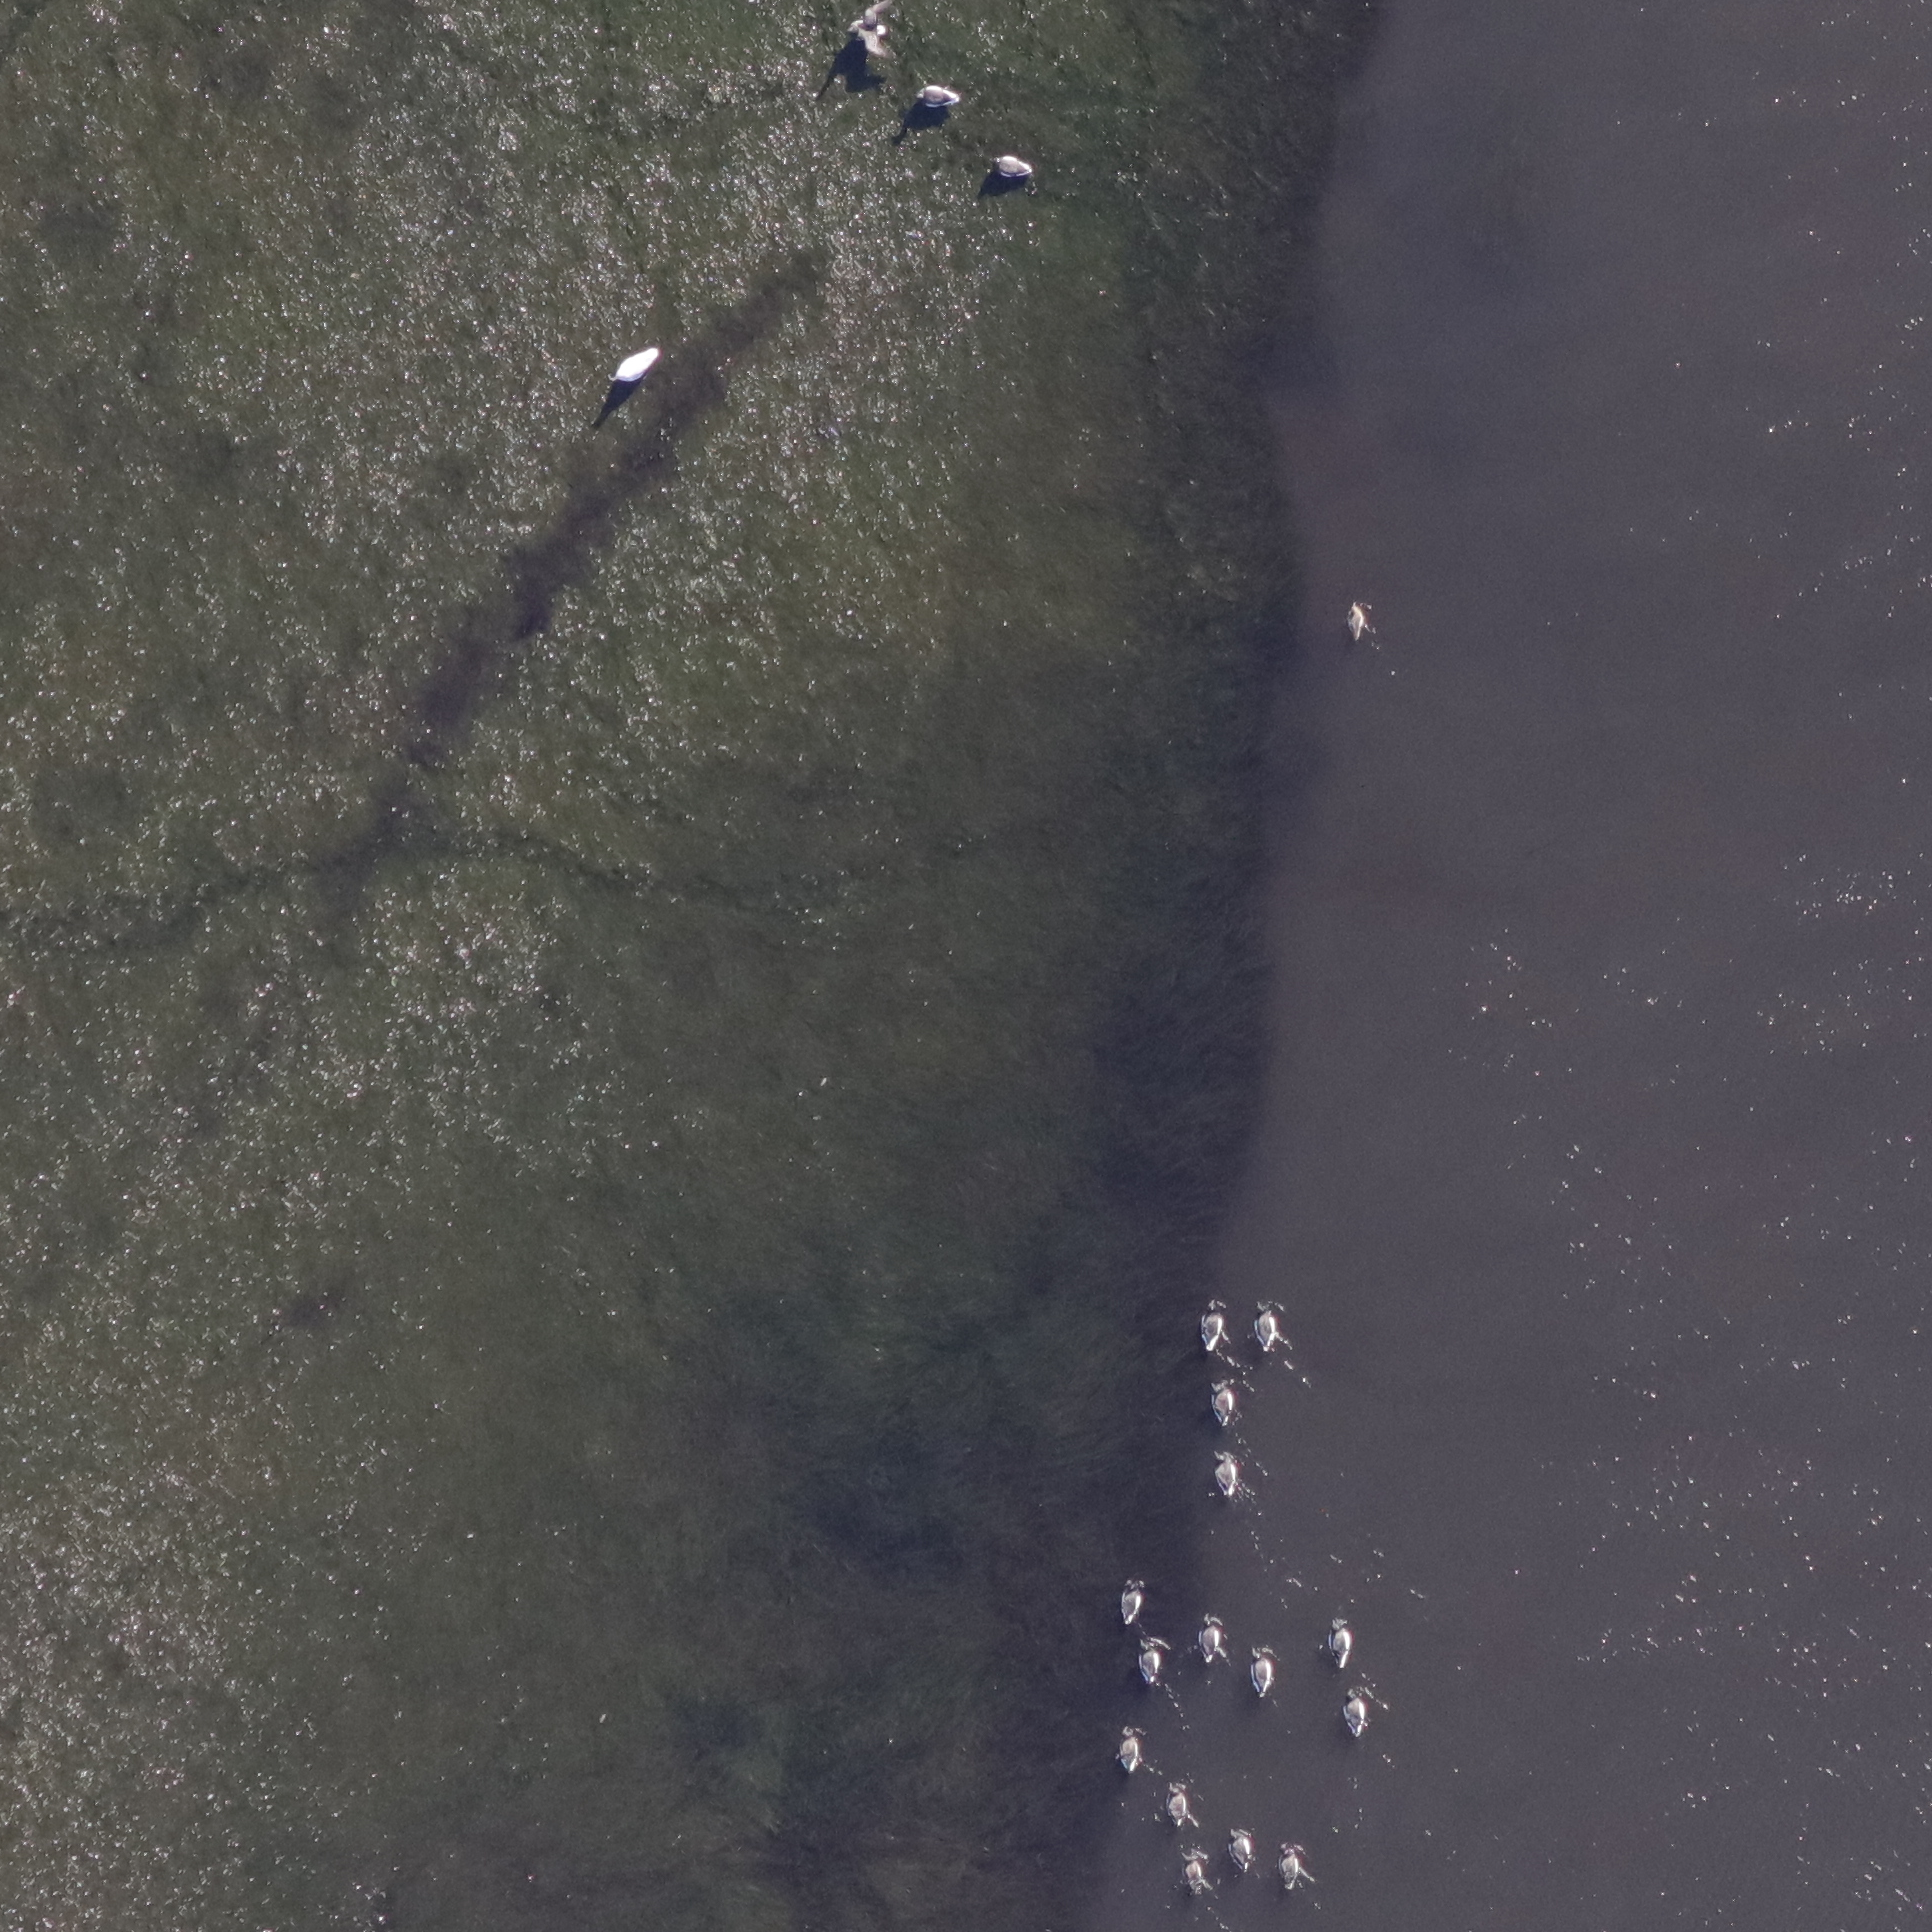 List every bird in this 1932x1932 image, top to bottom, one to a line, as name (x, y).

brant (870, 30)
brant (937, 96)
brant (1011, 168)
gull (636, 363)
brant (1354, 620)
brant (1212, 1325)
brant (1268, 1325)
brant (1223, 1400)
brant (1231, 1469)
brant (1131, 1604)
brant (1211, 1638)
brant (1339, 1644)
brant (1151, 1663)
brant (1259, 1668)
brant (1356, 1712)
brant (1130, 1750)
brant (1173, 1803)
brant (1239, 1850)
brant (1285, 1865)
brant (1190, 1882)